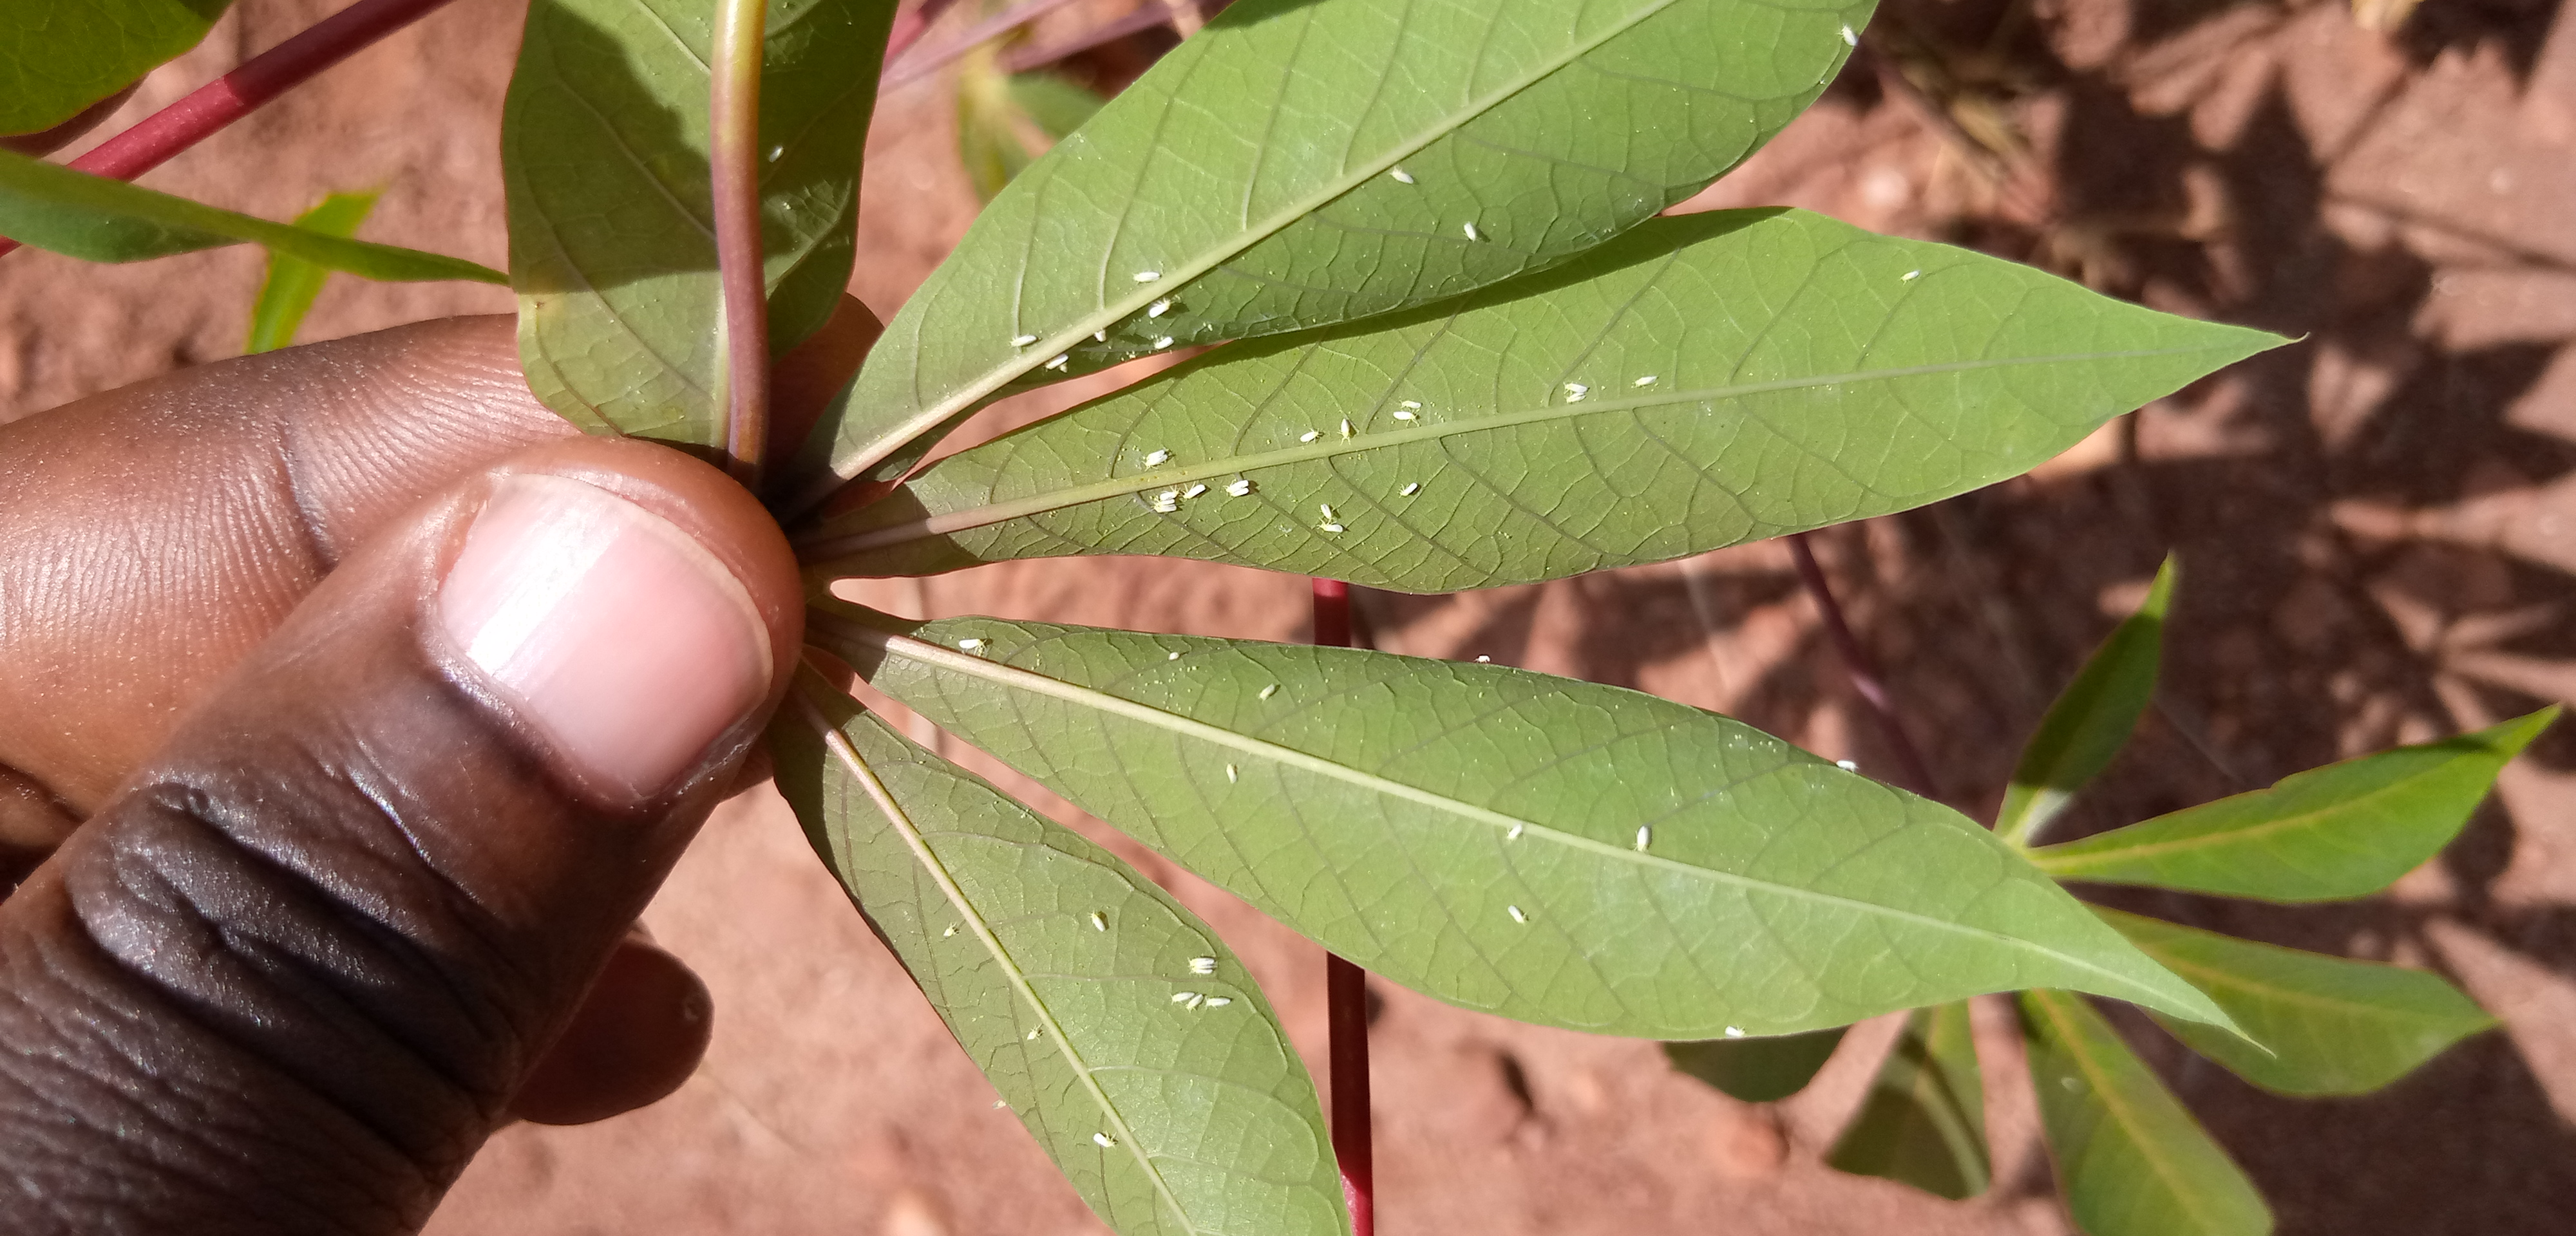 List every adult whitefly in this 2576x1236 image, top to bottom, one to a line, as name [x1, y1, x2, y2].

whitefly [1836, 20, 1864, 51]
whitefly [760, 131, 791, 171]
whitefly [1384, 153, 1415, 195]
whitefly [1448, 210, 1492, 256]
whitefly [1130, 257, 1165, 287]
whitefly [1886, 261, 1926, 296]
whitefly [1141, 294, 1189, 329]
whitefly [1012, 322, 1039, 360]
whitefly [1086, 322, 1113, 357]
whitefly [1144, 335, 1176, 370]
whitefly [1043, 348, 1071, 386]
whitefly [1632, 360, 1662, 406]
whitefly [1553, 371, 1601, 418]
whitefly [1560, 373, 1595, 414]
whitefly [1387, 393, 1432, 432]
whitefly [1384, 403, 1434, 444]
whitefly [1331, 410, 1358, 444]
whitefly [1298, 421, 1325, 458]
whitefly [1137, 440, 1178, 480]
whitefly [1226, 471, 1253, 509]
whitefly [1391, 473, 1423, 509]
whitefly [1150, 474, 1192, 532]
whitefly [1183, 474, 1215, 508]
whitefly [1139, 483, 1181, 526]
whitefly [1308, 491, 1343, 528]
whitefly [1308, 515, 1356, 556]
whitefly [947, 629, 998, 677]
whitefly [1153, 642, 1196, 679]
whitefly [1477, 642, 1505, 684]
whitefly [1253, 673, 1282, 712]
whitefly [1829, 747, 1864, 792]
whitefly [1213, 749, 1253, 798]
whitefly [1496, 813, 1531, 850]
whitefly [1619, 815, 1662, 861]
whitefly [1496, 895, 1537, 936]
whitefly [1082, 897, 1121, 946]
whitefly [933, 910, 975, 960]
whitefly [1181, 948, 1224, 981]
whitefly [1169, 981, 1198, 1011]
whitefly [1179, 988, 1207, 1021]
whitefly [1205, 988, 1236, 1015]
whitefly [1716, 1012, 1765, 1058]
whitefly [1025, 1018, 1045, 1051]
whitefly [1092, 1125, 1120, 1154]